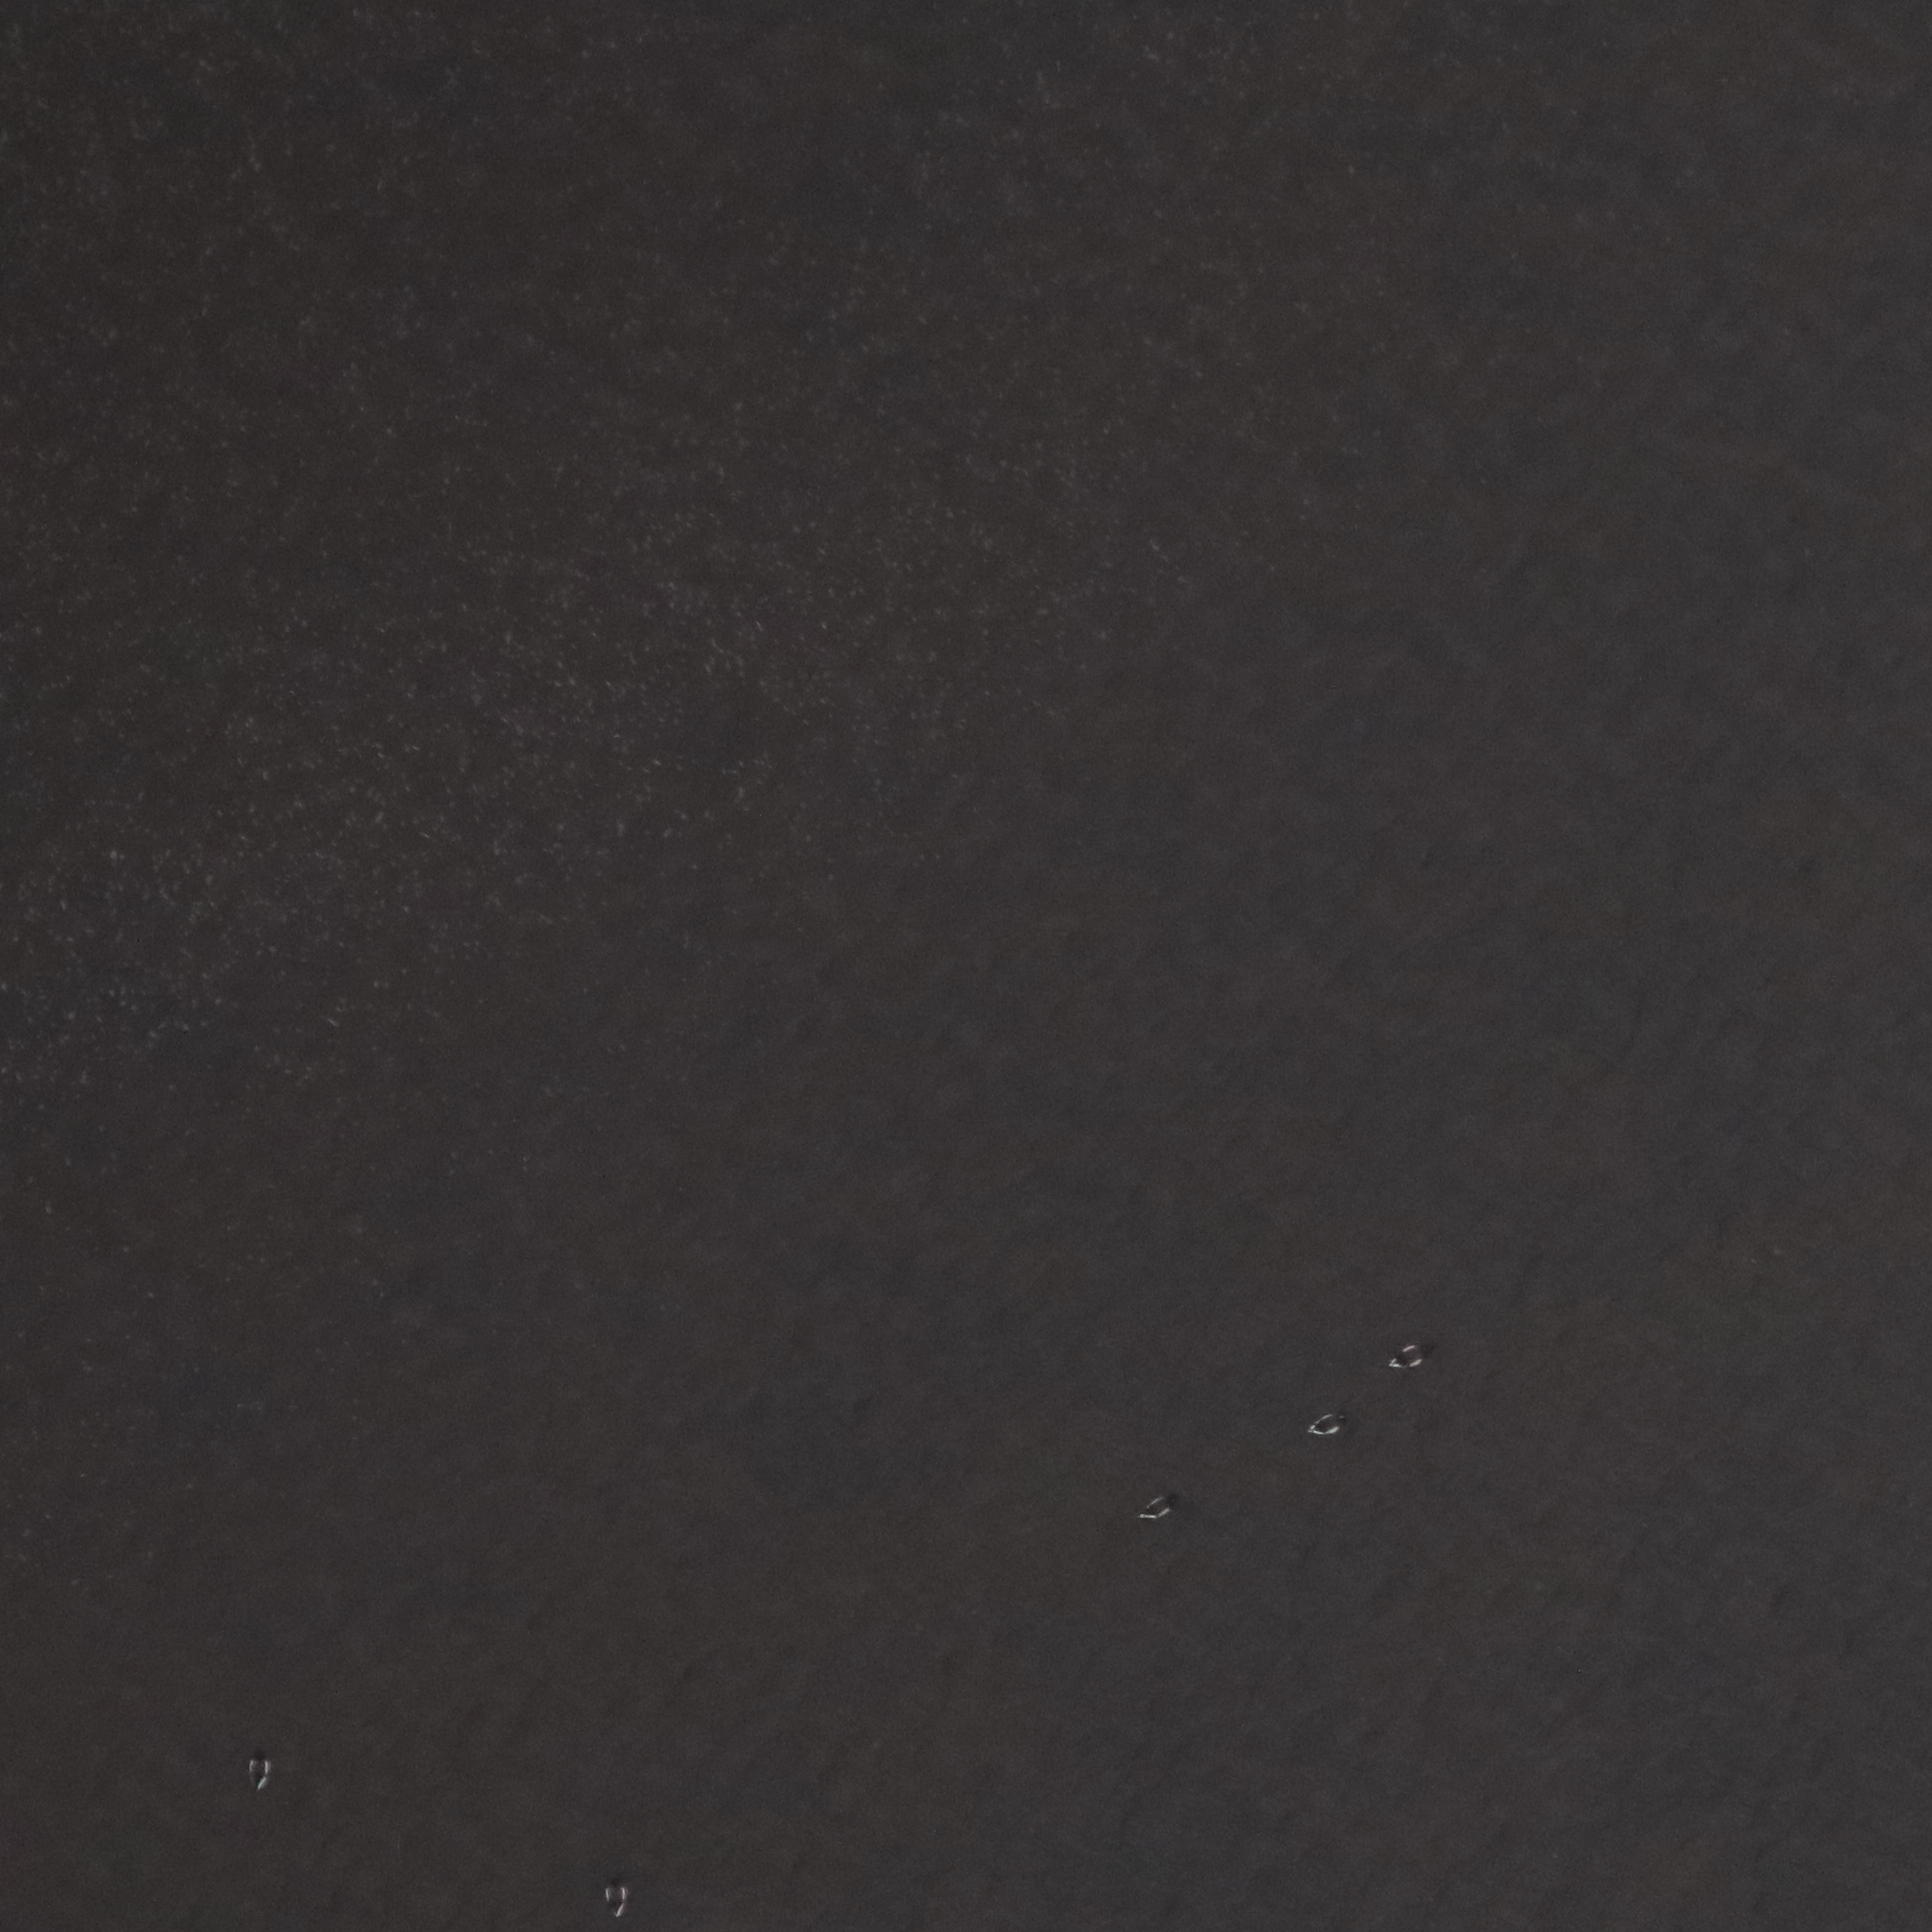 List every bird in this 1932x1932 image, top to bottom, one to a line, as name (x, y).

brant (1409, 1357)
brant (1326, 1423)
brant (1156, 1509)
brant (259, 1770)
brant (618, 1896)